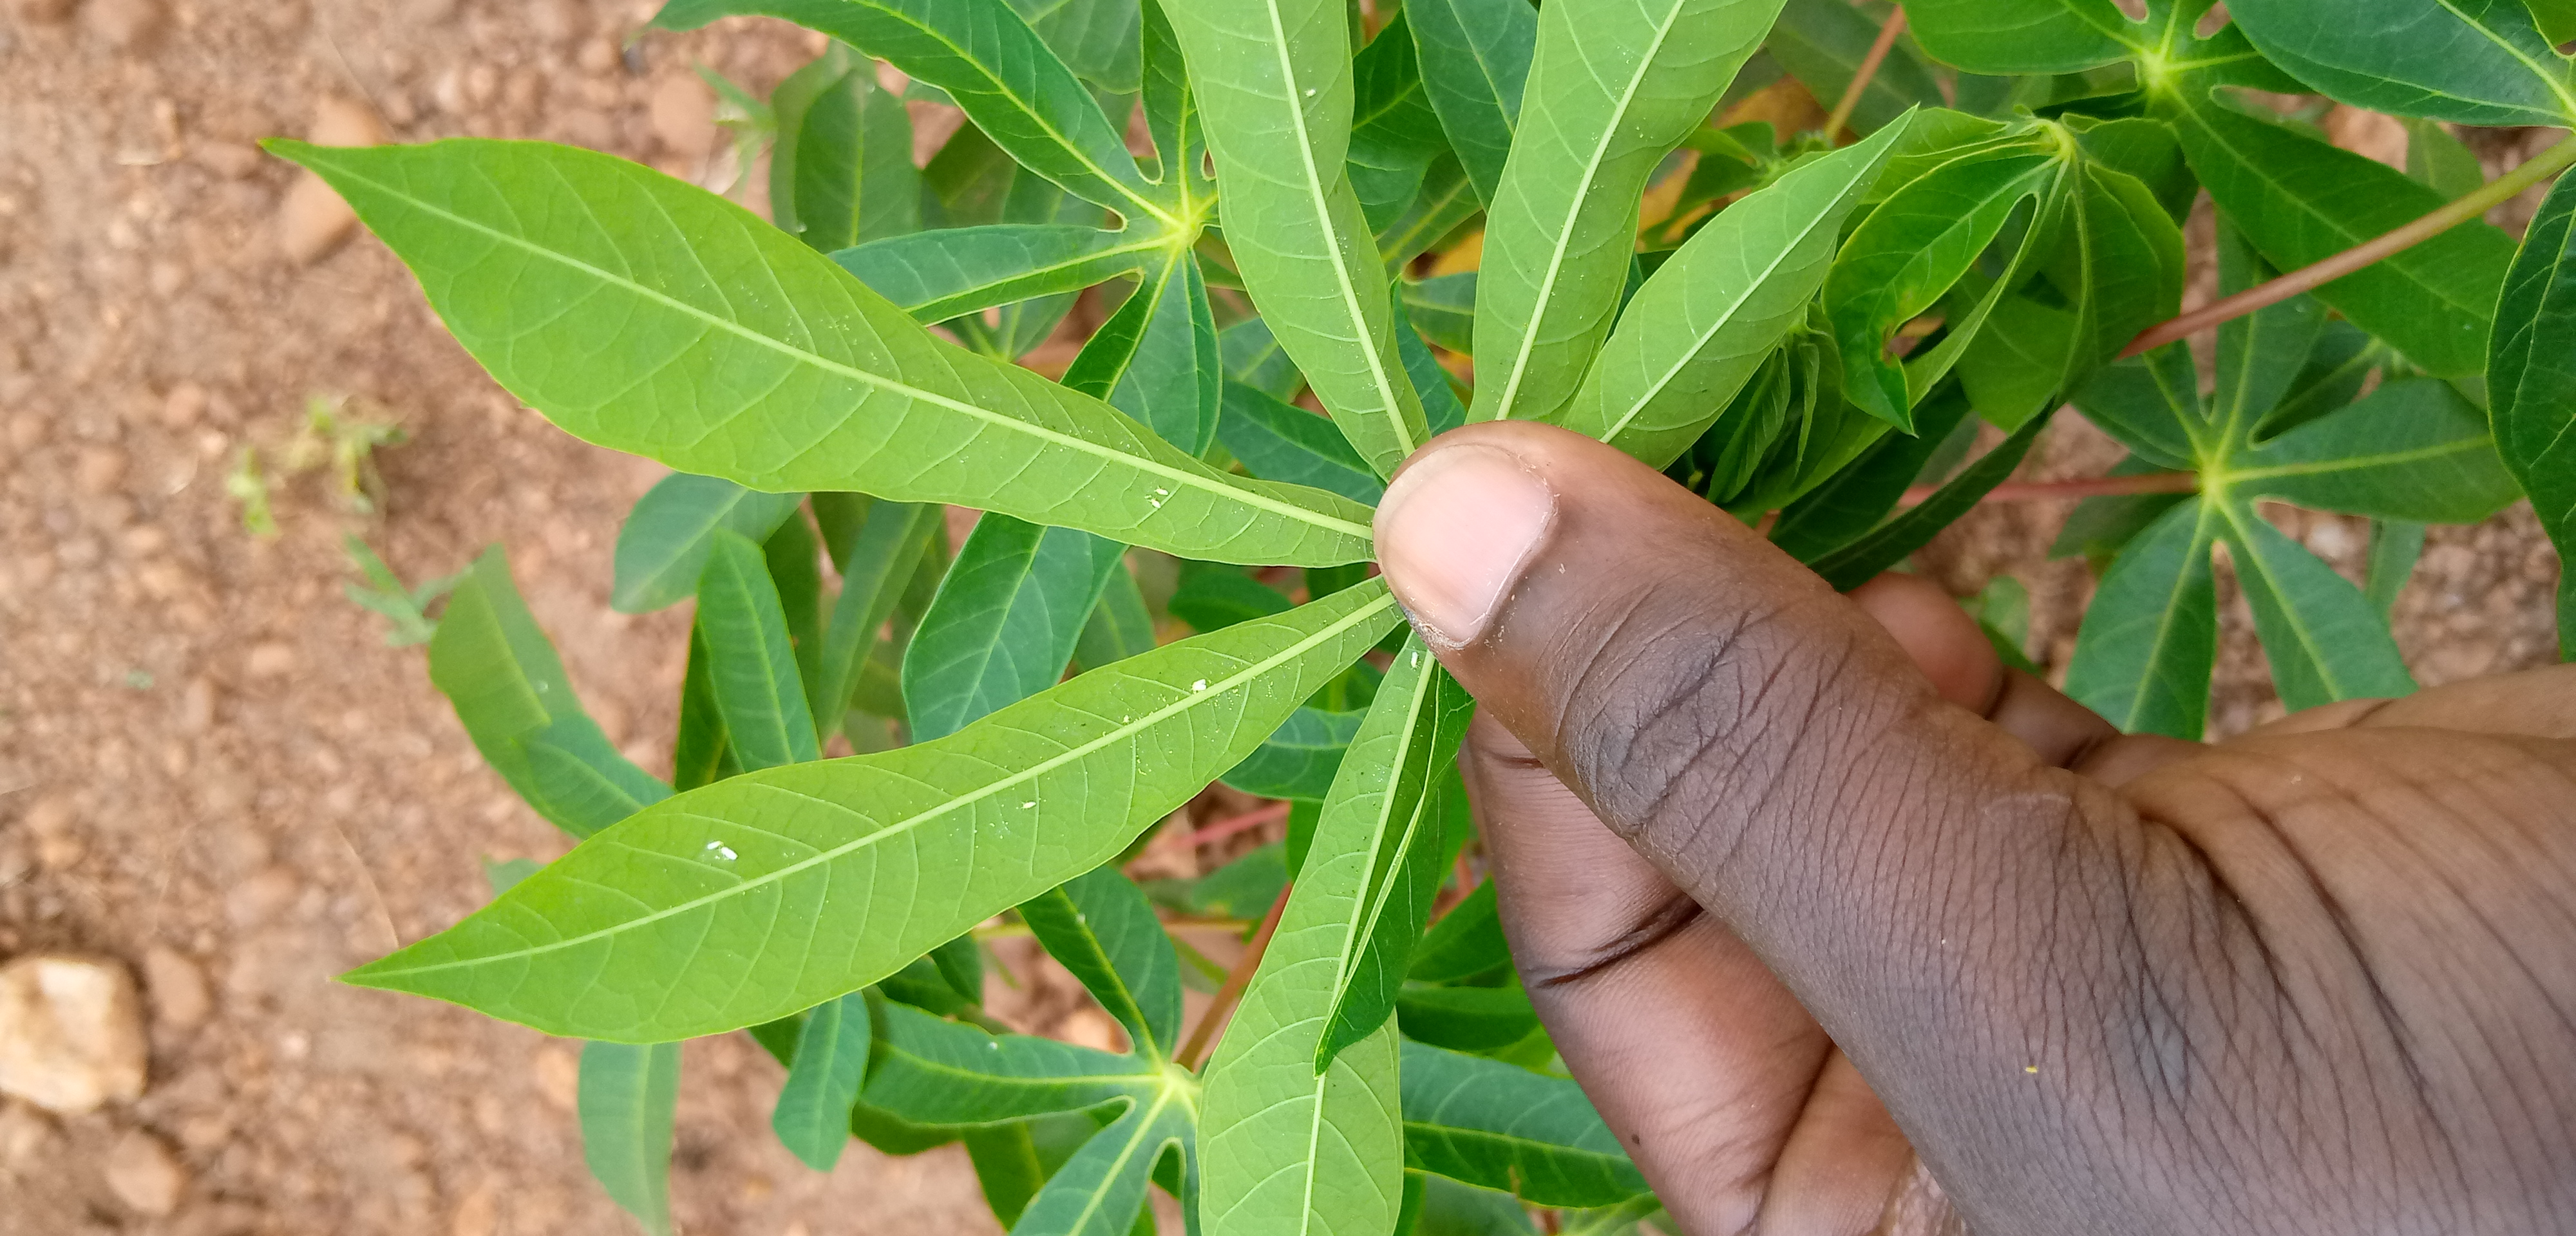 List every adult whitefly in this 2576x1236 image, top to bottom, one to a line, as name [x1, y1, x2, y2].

whitefly [1303, 86, 1317, 100]
whitefly [1154, 486, 1170, 496]
whitefly [1149, 496, 1162, 509]
whitefly [1409, 650, 1419, 668]
whitefly [1191, 677, 1206, 686]
whitefly [1193, 684, 1206, 692]
whitefly [1122, 713, 1131, 724]
whitefly [1018, 798, 1037, 810]
whitefly [706, 839, 726, 849]
whitefly [719, 845, 739, 861]